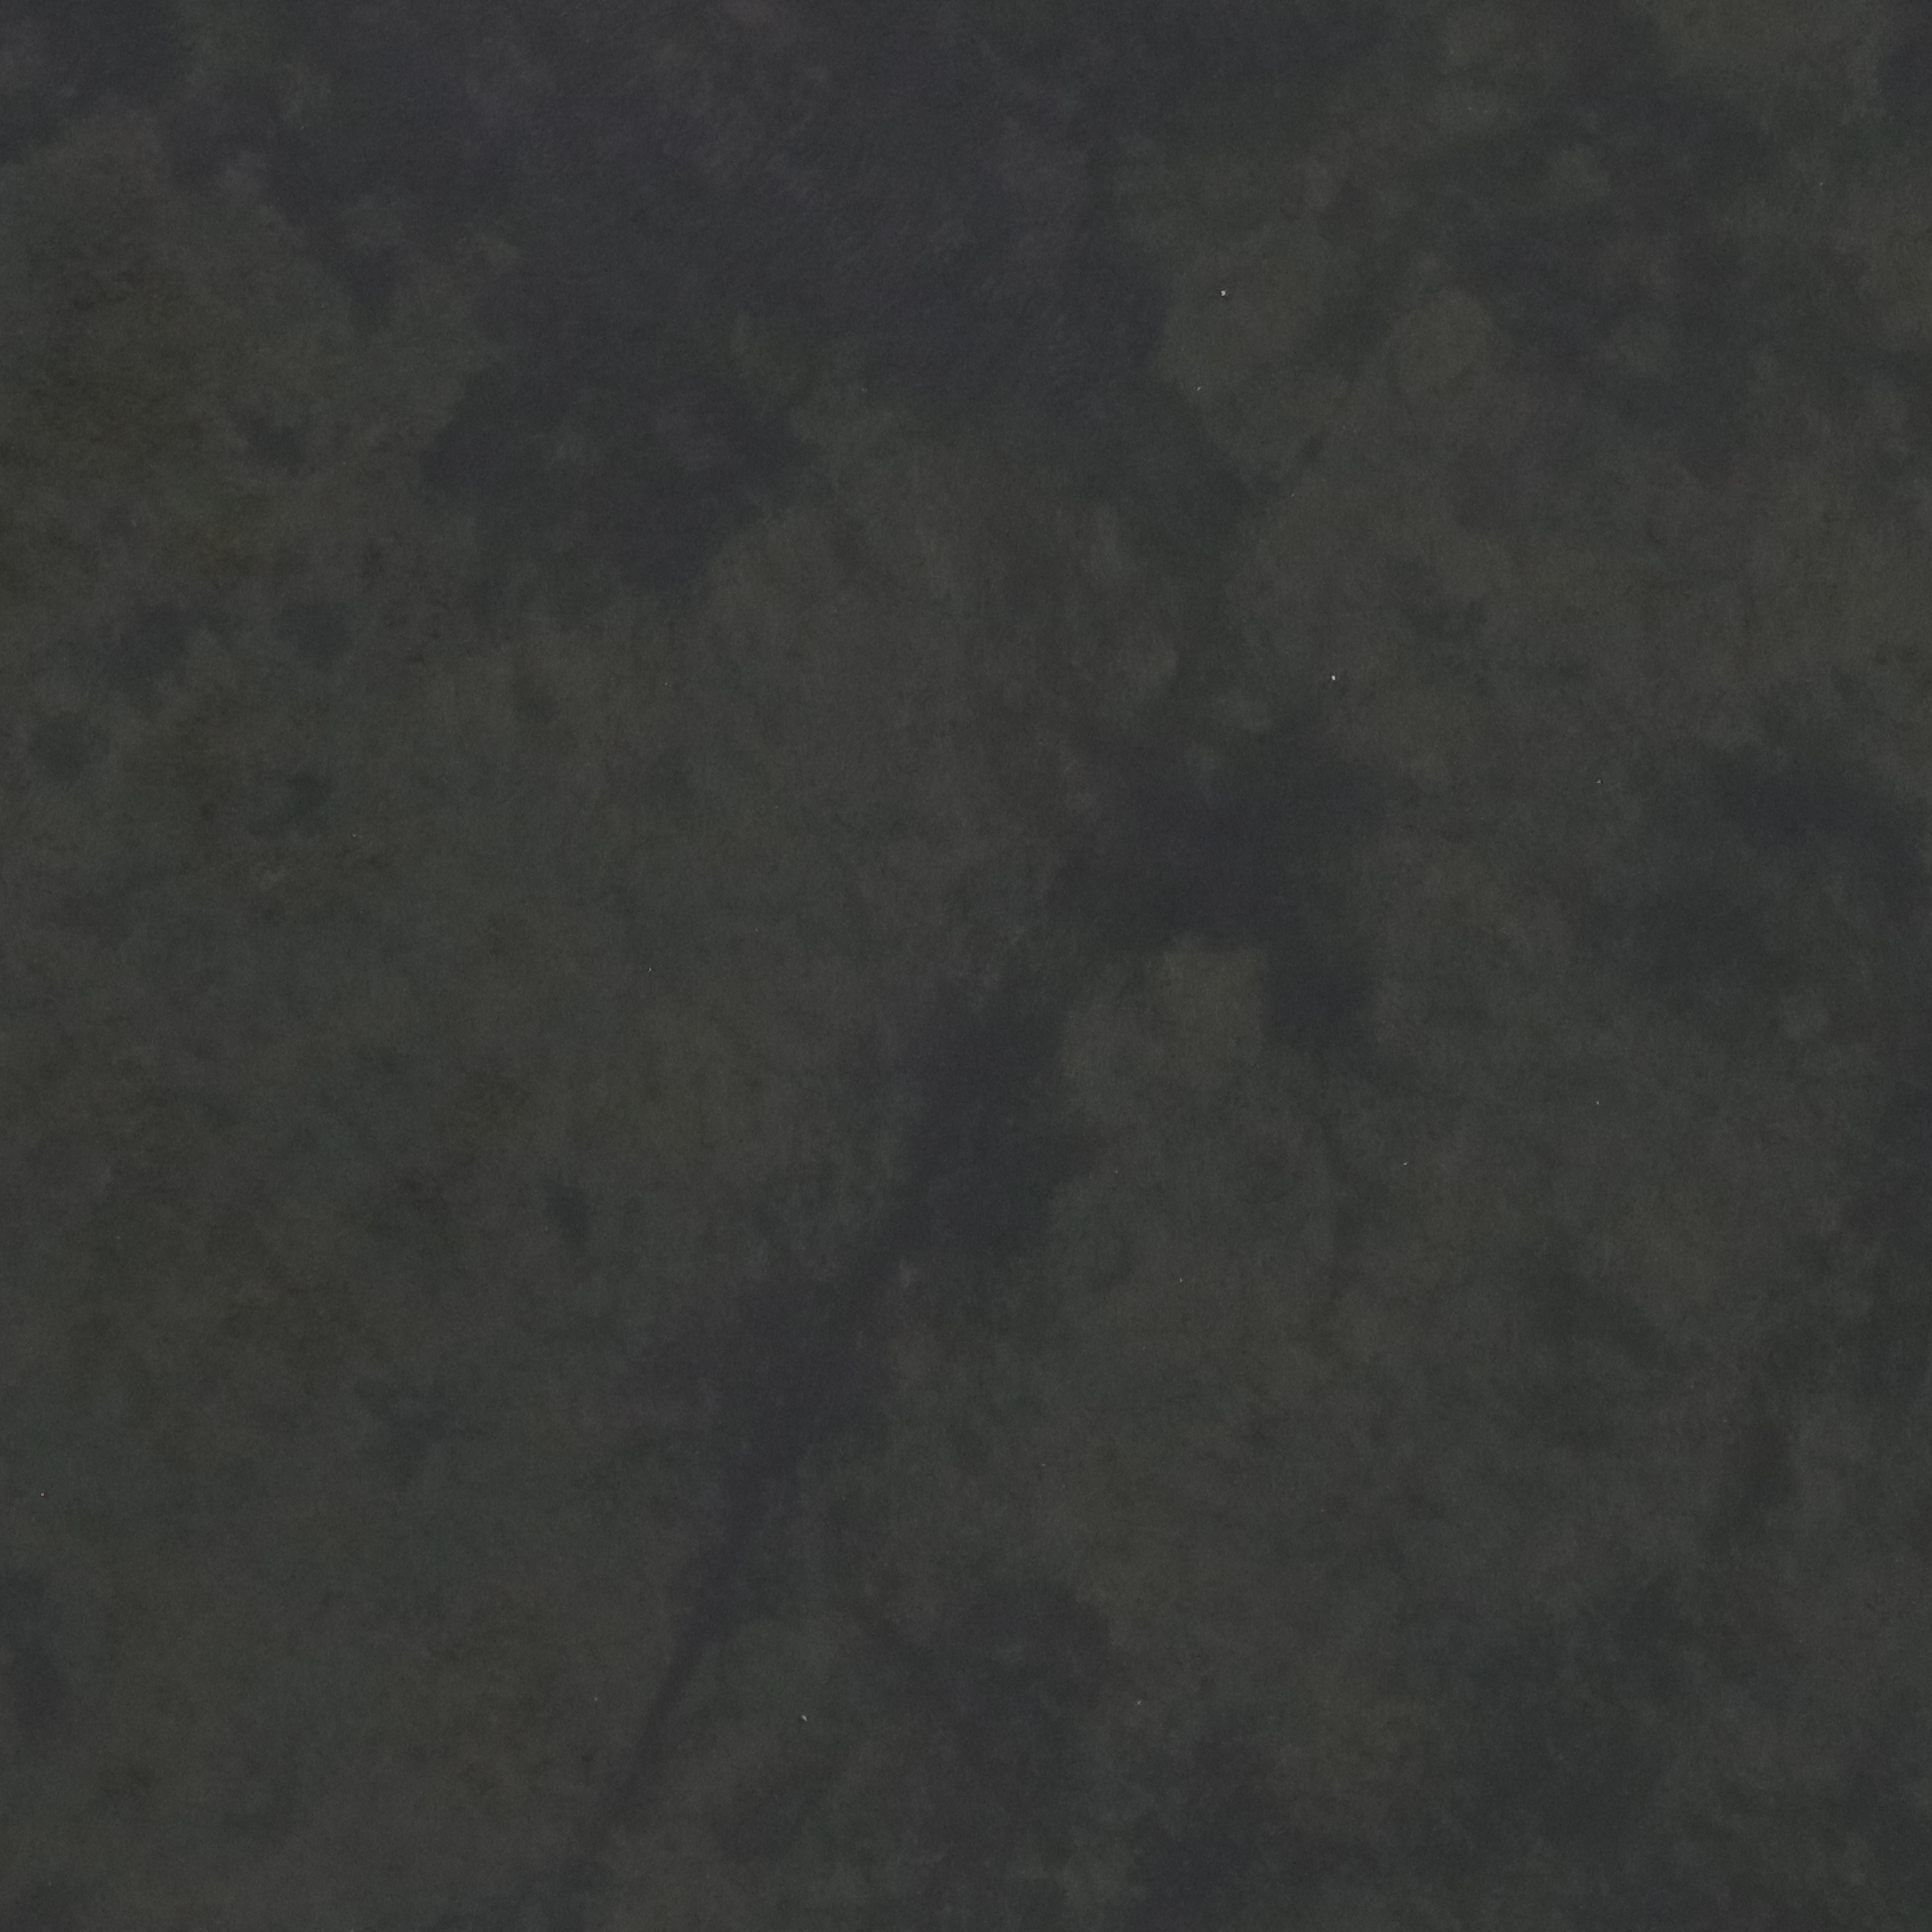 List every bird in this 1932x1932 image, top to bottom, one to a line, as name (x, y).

None